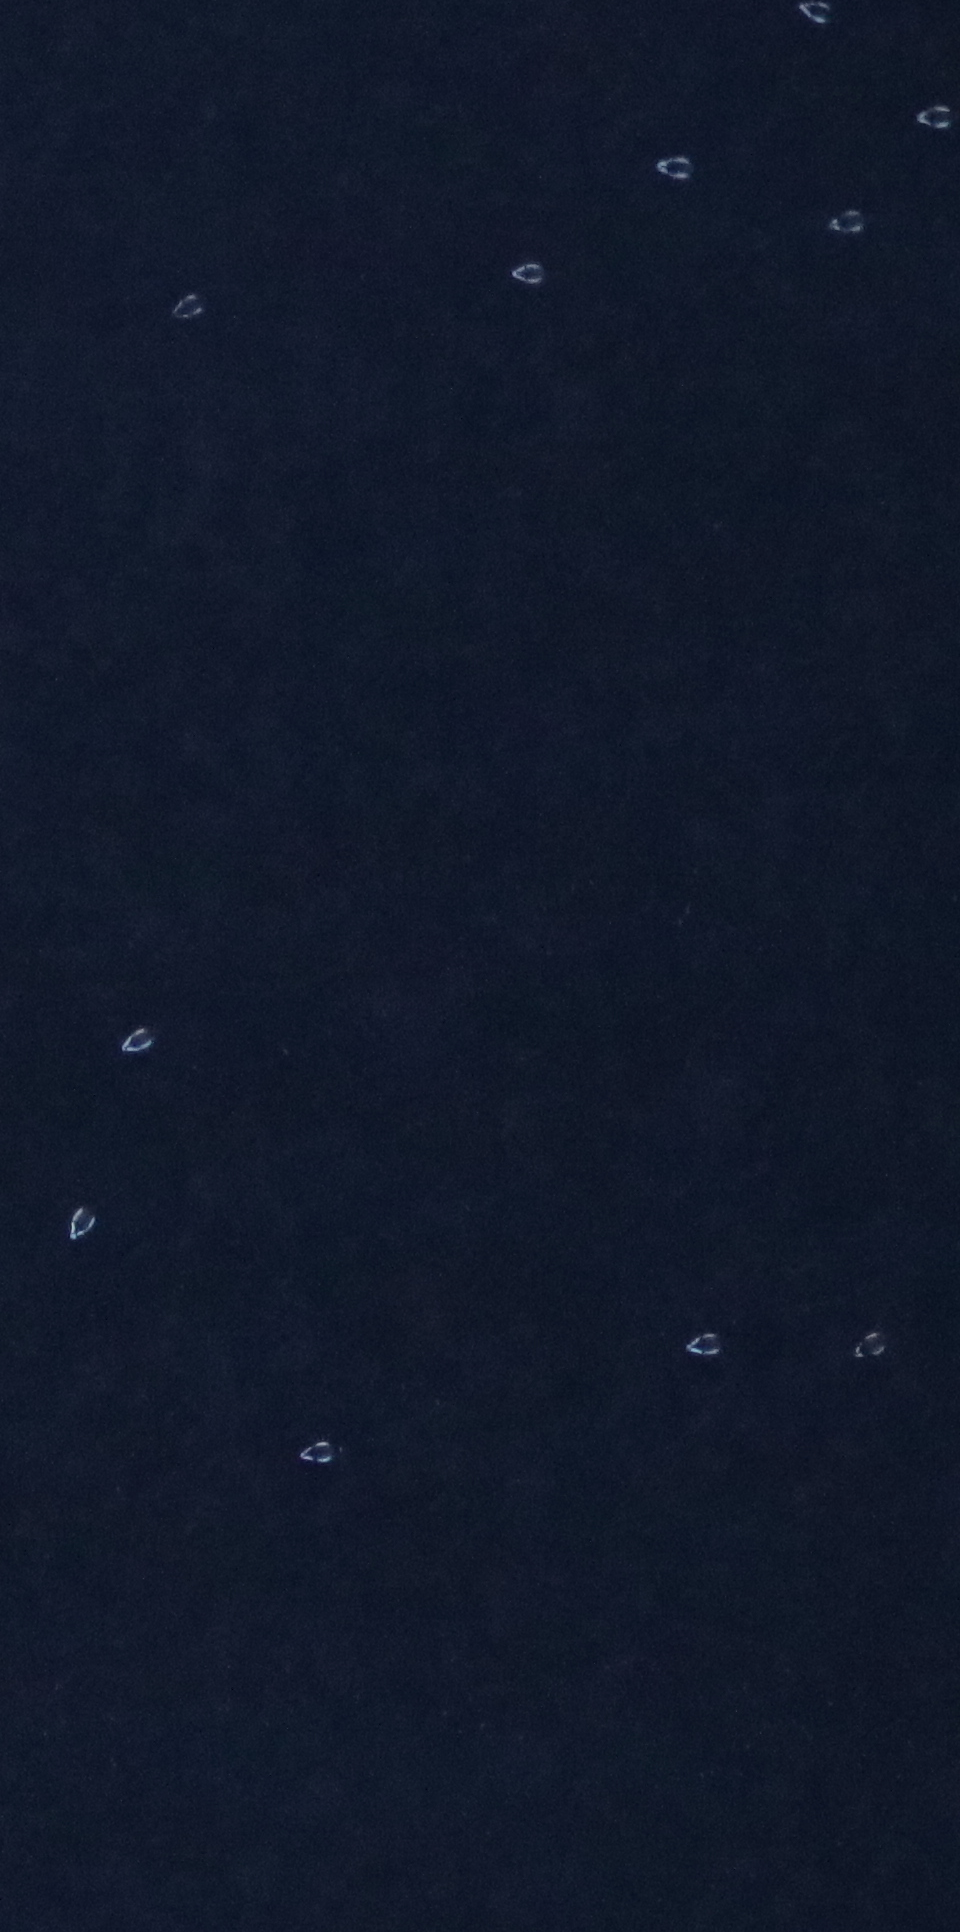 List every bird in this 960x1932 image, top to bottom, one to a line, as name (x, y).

brant (814, 10)
brant (941, 117)
brant (675, 167)
brant (851, 219)
brant (530, 269)
brant (188, 305)
brant (142, 1036)
brant (82, 1221)
brant (872, 1343)
brant (709, 1344)
brant (324, 1450)